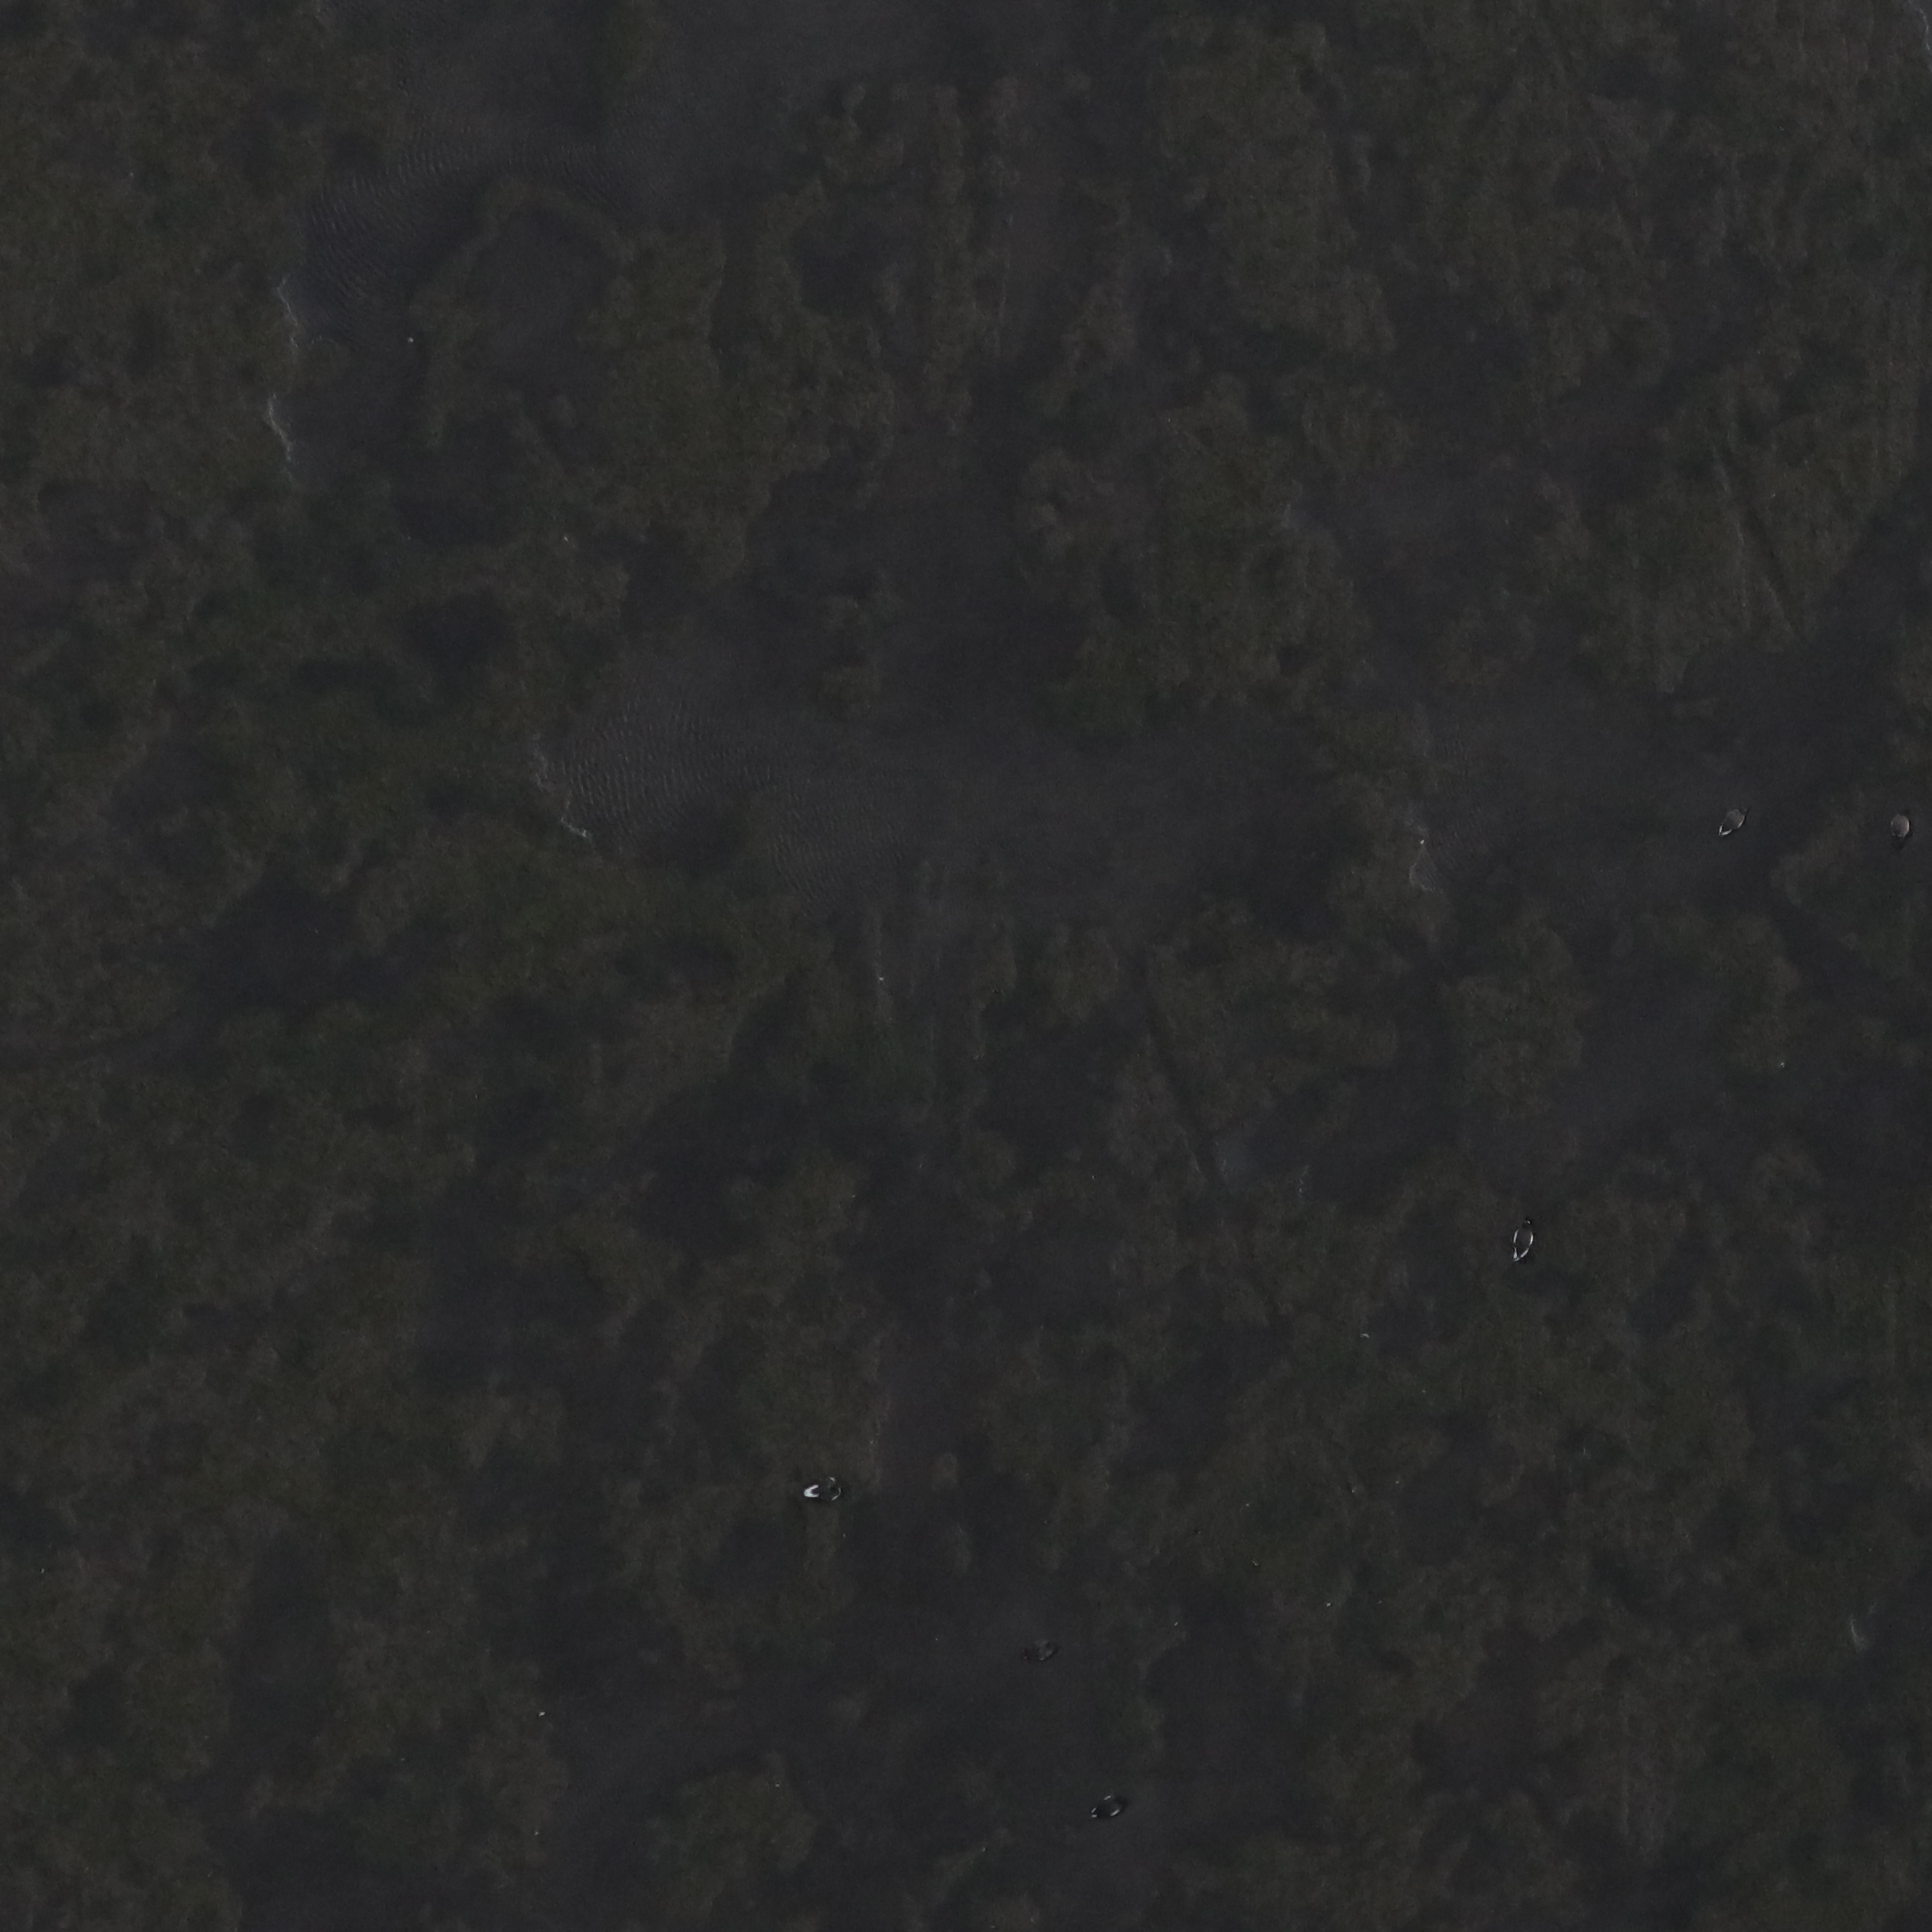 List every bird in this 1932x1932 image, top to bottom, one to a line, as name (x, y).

brant (1729, 822)
brant (1900, 825)
brant (1523, 1239)
brant (819, 1489)
brant (1041, 1653)
brant (1110, 1803)